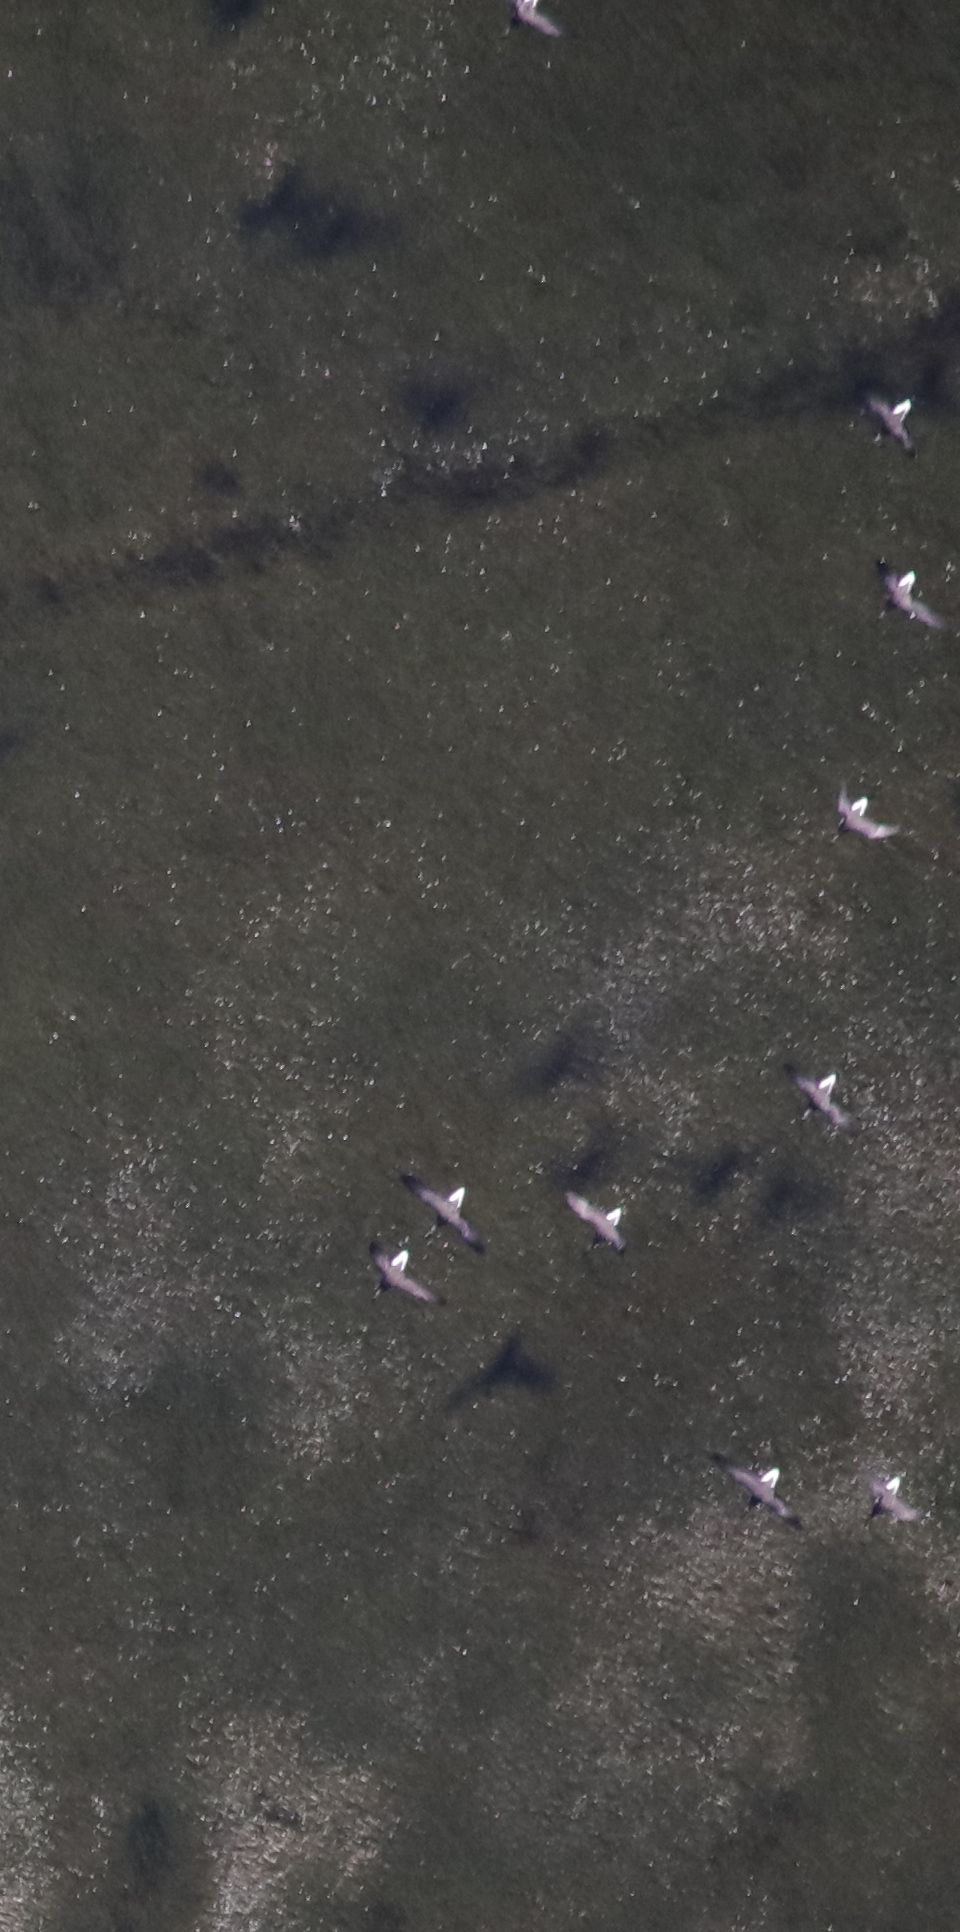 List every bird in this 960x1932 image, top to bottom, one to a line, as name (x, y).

brant (526, 11)
brant (891, 423)
brant (898, 596)
brant (851, 821)
brant (817, 1098)
brant (442, 1208)
brant (606, 1224)
brant (379, 1269)
brant (760, 1492)
brant (887, 1499)